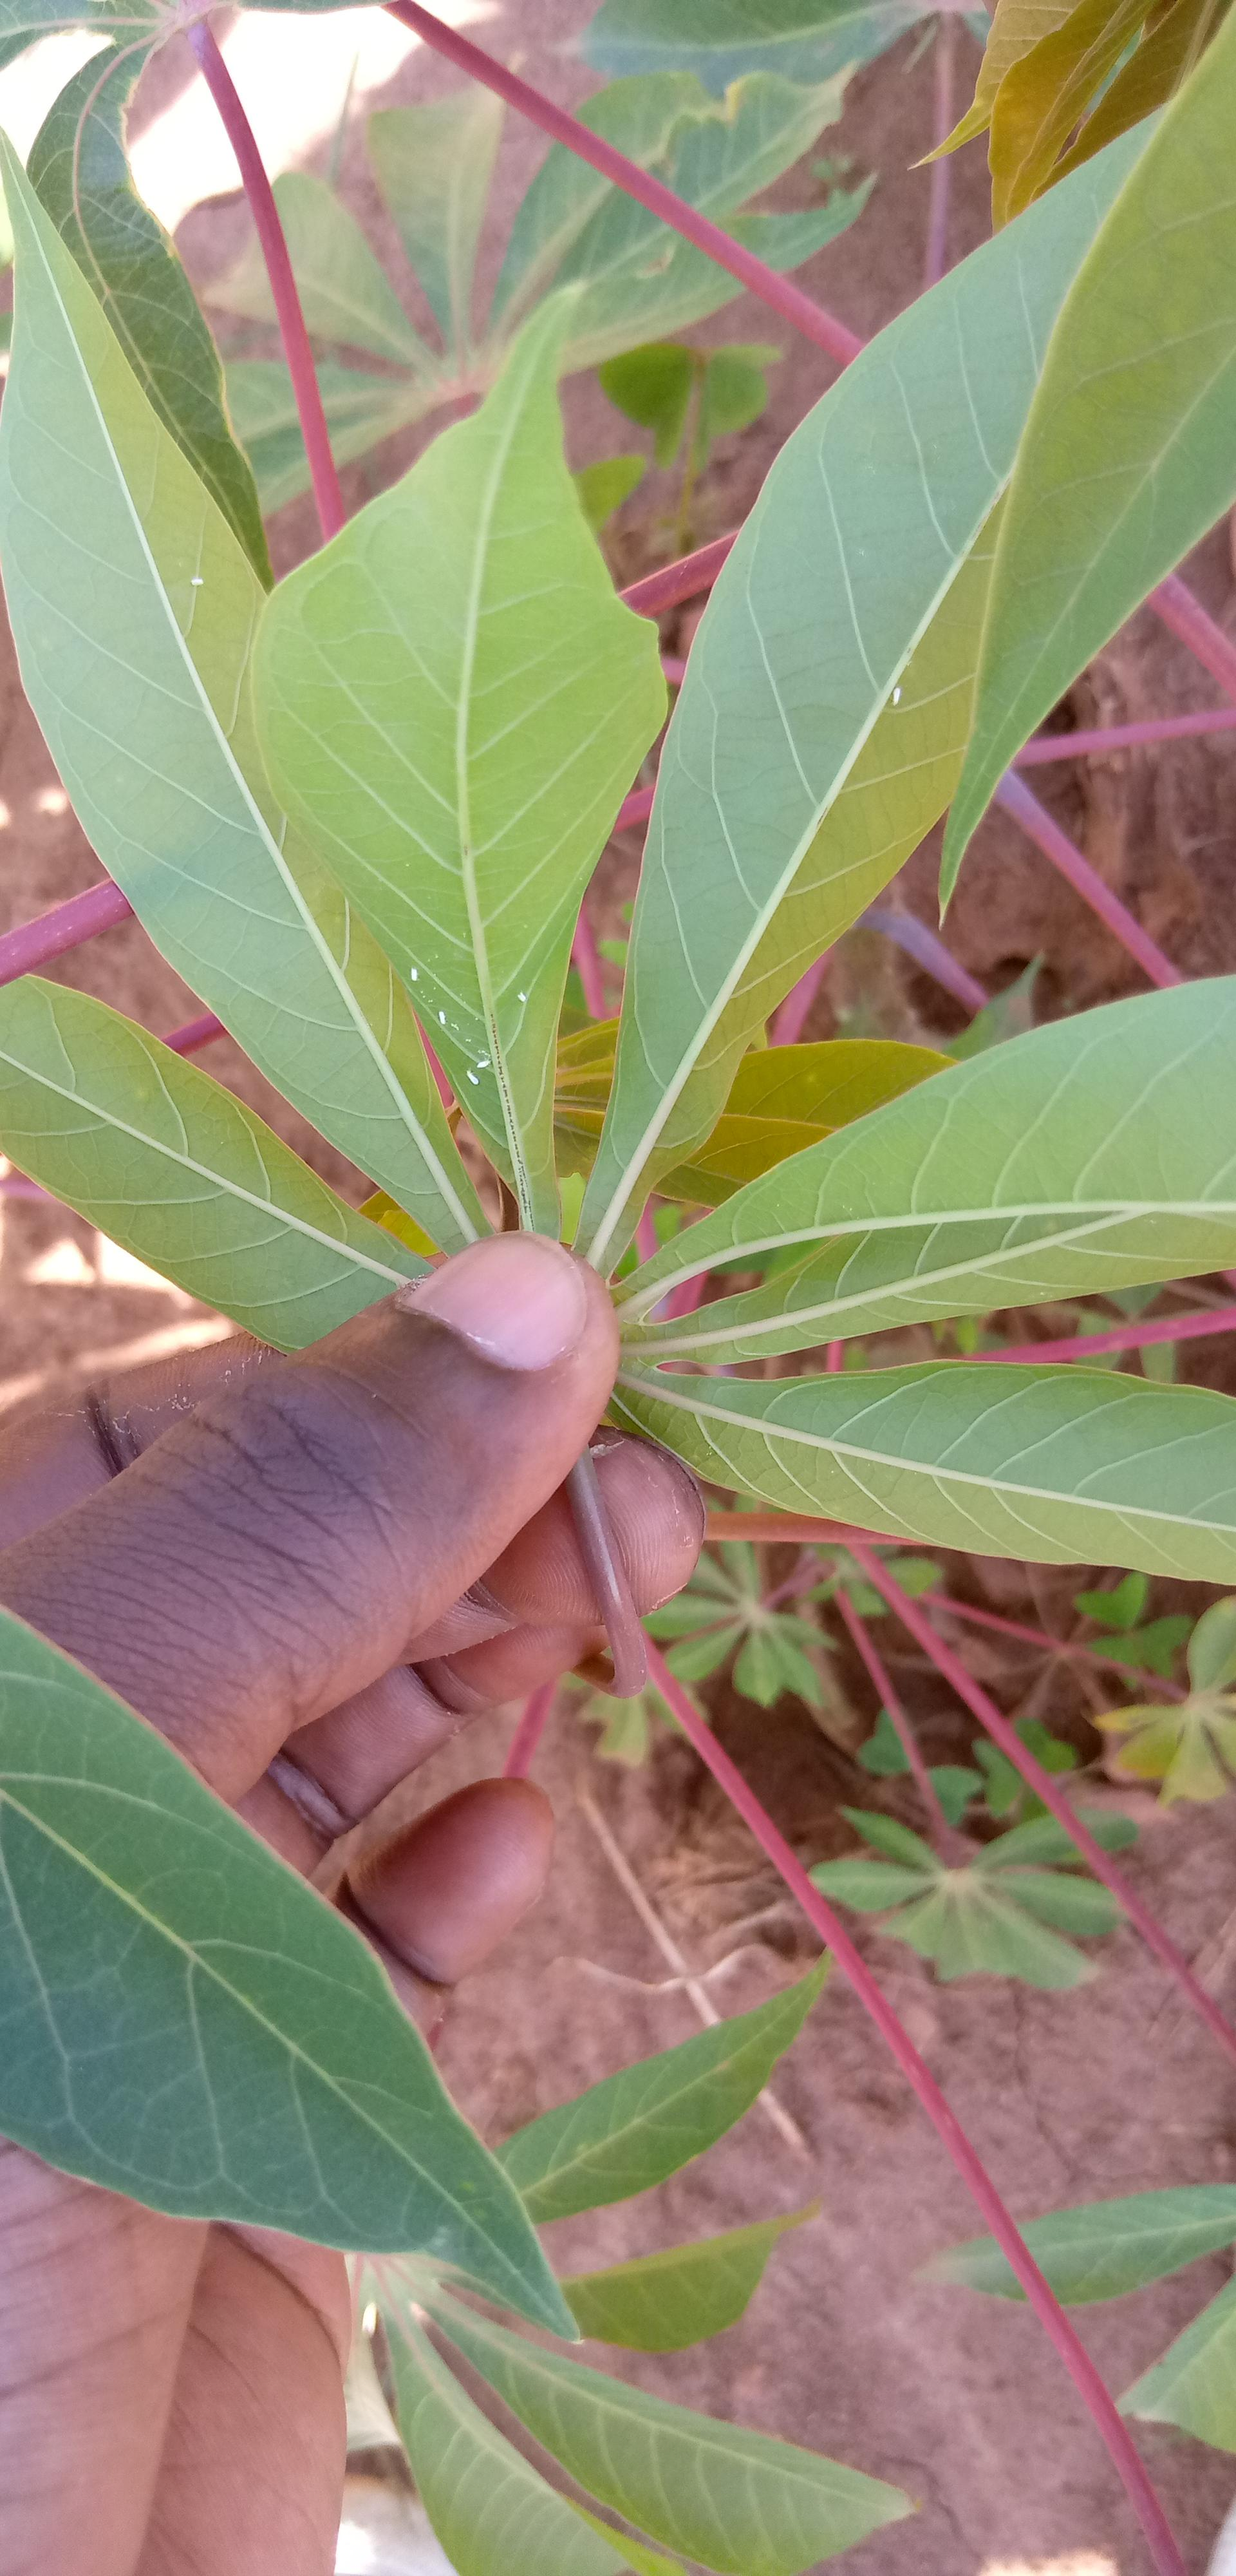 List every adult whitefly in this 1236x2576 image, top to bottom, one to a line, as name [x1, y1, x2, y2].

whitefly [189, 575, 207, 591]
whitefly [890, 685, 904, 708]
whitefly [407, 966, 422, 983]
whitefly [515, 989, 529, 1005]
whitefly [436, 1009, 447, 1026]
whitefly [476, 1058, 493, 1070]
whitefly [464, 1068, 482, 1086]